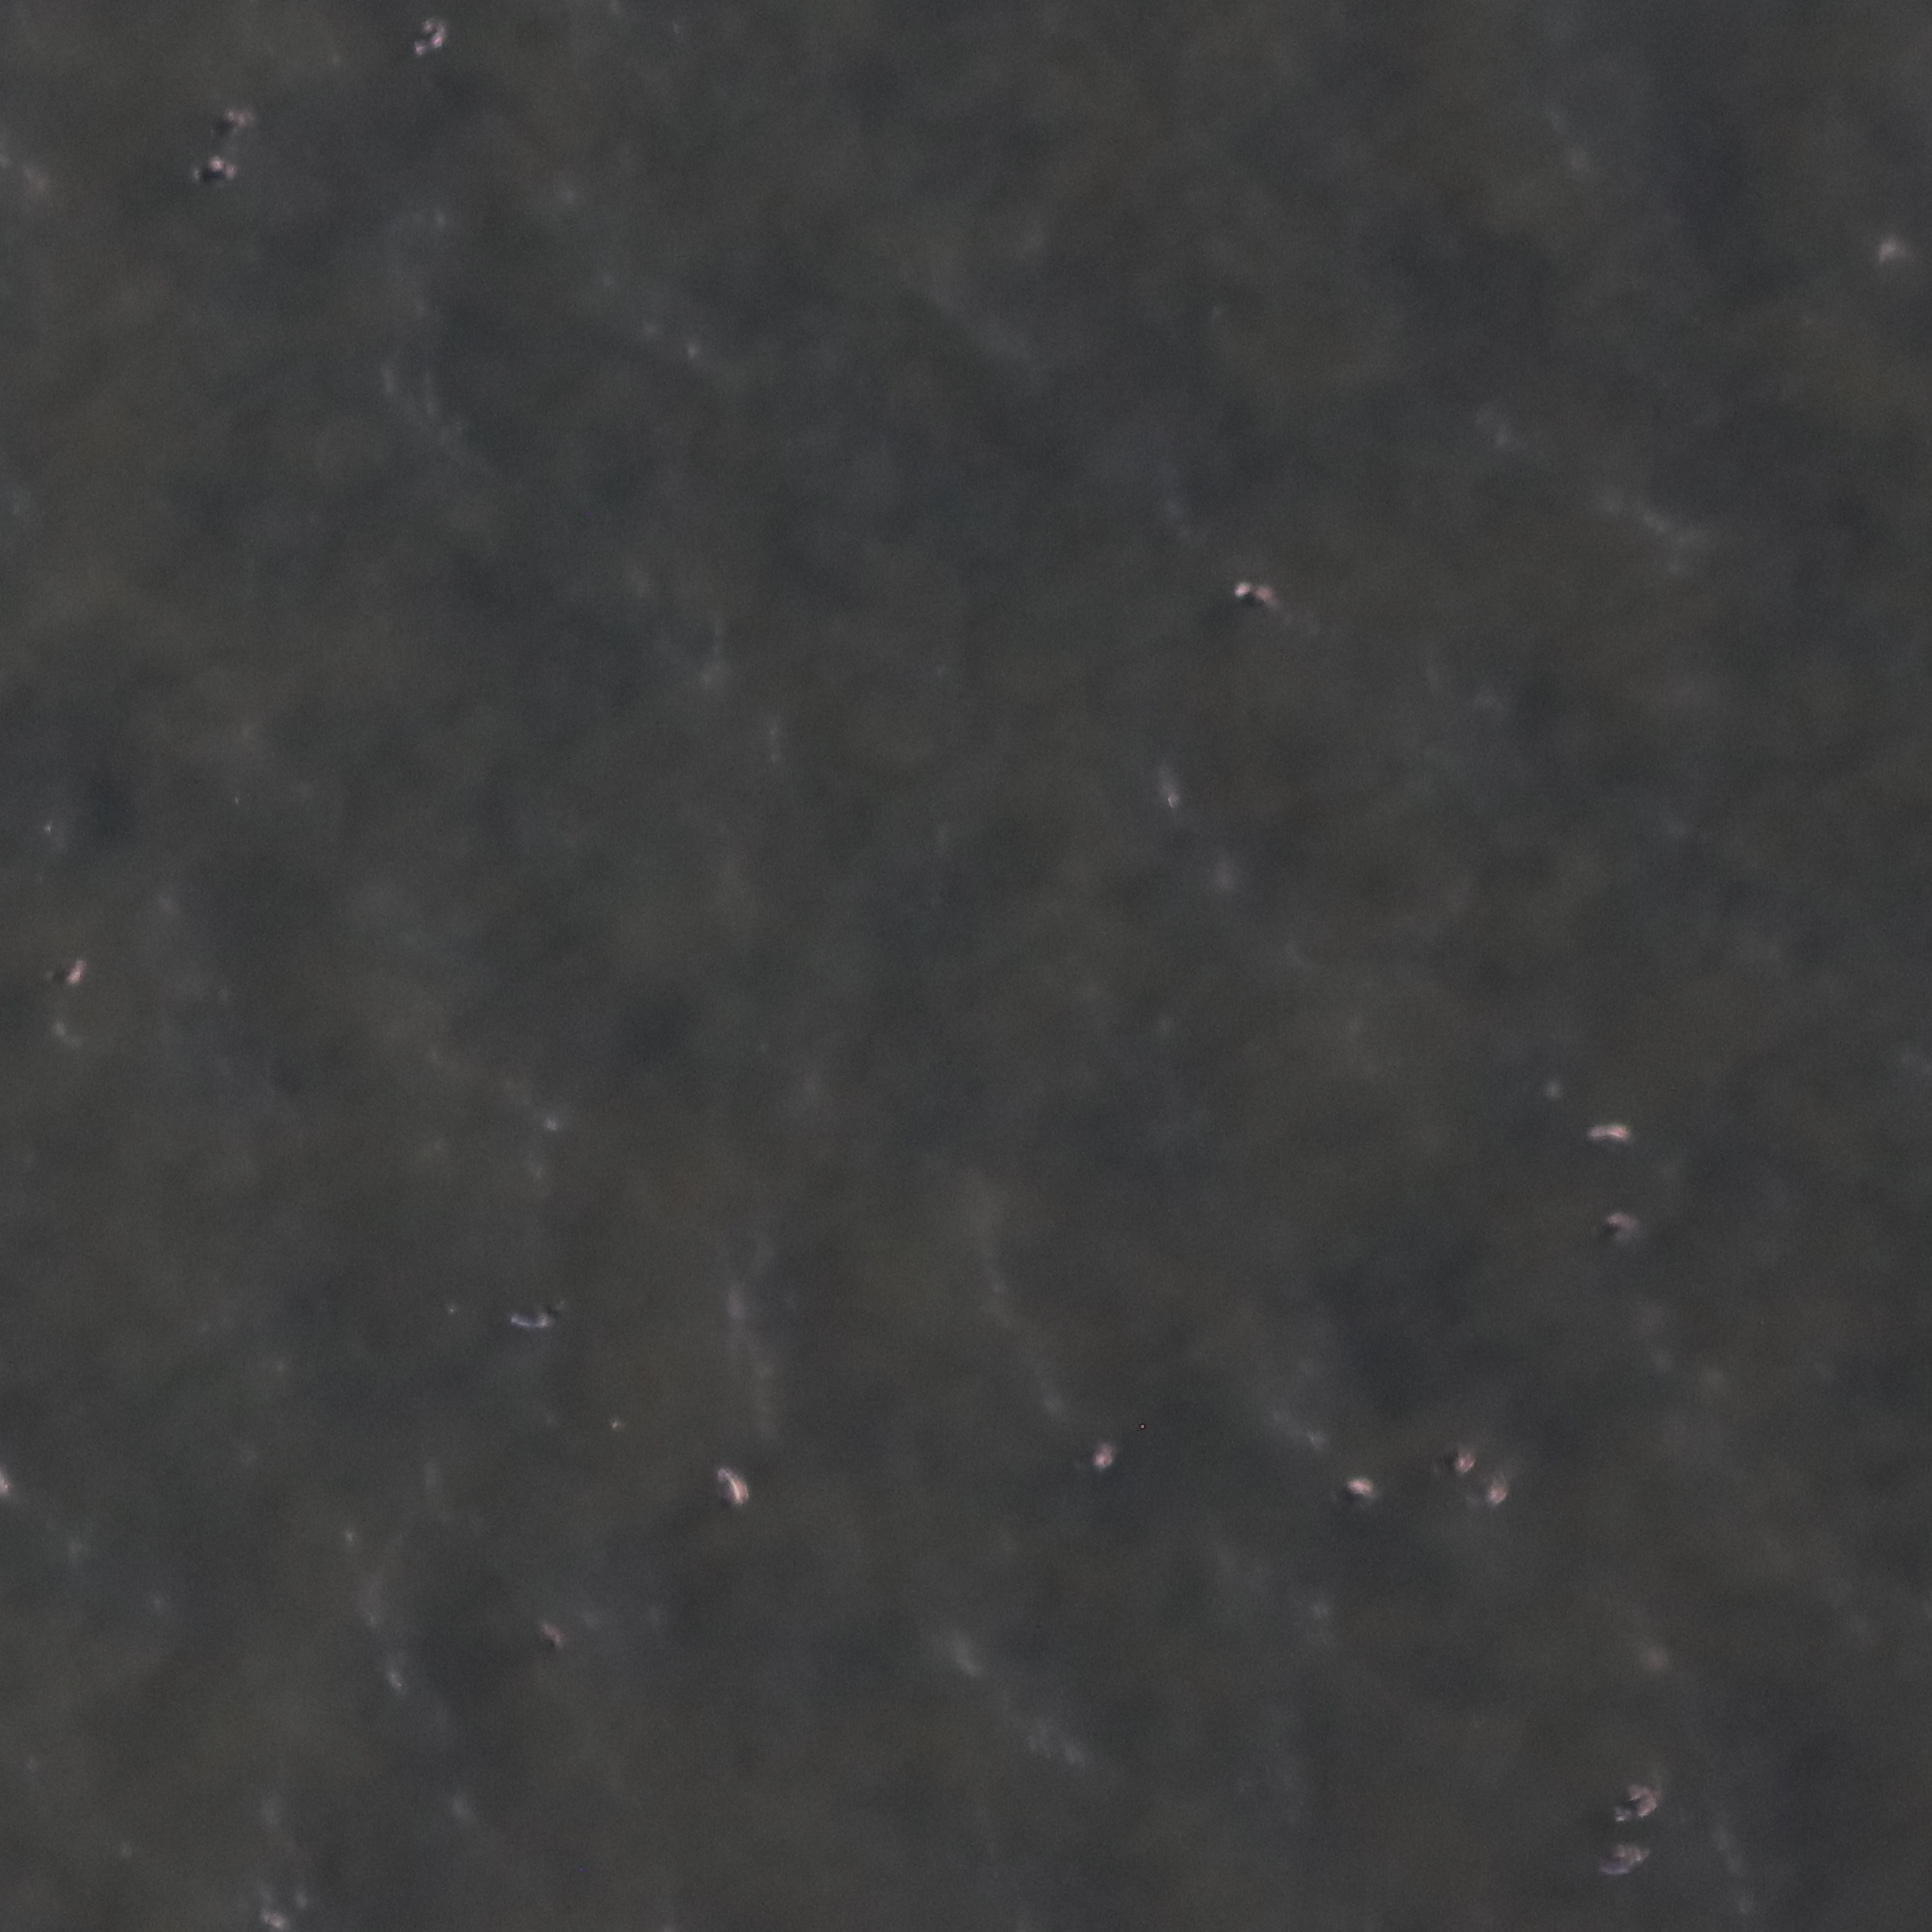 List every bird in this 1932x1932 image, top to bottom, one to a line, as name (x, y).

brant (430, 37)
brant (232, 122)
brant (216, 175)
brant (1254, 596)
brant (70, 974)
brant (1610, 1141)
brant (1617, 1223)
brant (532, 1316)
other bird (1104, 1459)
brant (1447, 1461)
brant (732, 1491)
brant (1360, 1492)
brant (1487, 1493)
other bird (547, 1638)
brant (1636, 1798)
brant (1623, 1858)